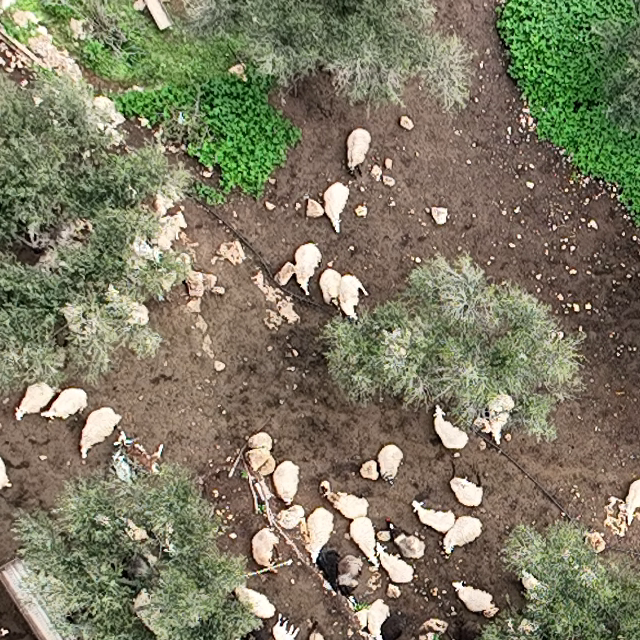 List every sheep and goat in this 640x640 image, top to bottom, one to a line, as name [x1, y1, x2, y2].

sheep [348, 127, 372, 171]
sheep [321, 182, 351, 237]
sheep [156, 211, 187, 251]
sheep [290, 240, 323, 298]
sheep [318, 267, 346, 311]
sheep [340, 273, 367, 320]
sheep [106, 281, 150, 327]
sheep [60, 304, 95, 335]
sheep [12, 383, 53, 423]
sheep [40, 387, 86, 420]
sheep [487, 392, 515, 445]
sheep [433, 404, 470, 450]
sheep [80, 405, 122, 459]
goat [117, 432, 165, 473]
sheep [376, 444, 406, 483]
sheep [0, 449, 12, 490]
goat [112, 453, 135, 485]
sheep [272, 461, 299, 506]
sheep [447, 475, 484, 507]
sheep [624, 478, 639, 523]
sheep [320, 485, 369, 519]
sheep [412, 498, 456, 534]
sheep [304, 509, 336, 564]
sheep [443, 514, 482, 555]
sheep [350, 516, 379, 569]
goat [156, 520, 176, 553]
sheep [387, 522, 427, 560]
sheep [251, 528, 280, 575]
sheep [122, 539, 158, 576]
sheep [375, 542, 414, 585]
sheep [317, 550, 343, 591]
sheep [341, 555, 362, 593]
sheep [519, 570, 540, 593]
sheep [451, 581, 494, 612]
sheep [234, 584, 277, 620]
sheep [133, 587, 170, 639]
sheep [0, 592, 10, 639]
sheep [365, 600, 389, 639]
sheep [380, 609, 404, 639]
sheep [273, 613, 299, 639]
sheep [307, 619, 337, 639]
sheep [456, 621, 485, 639]